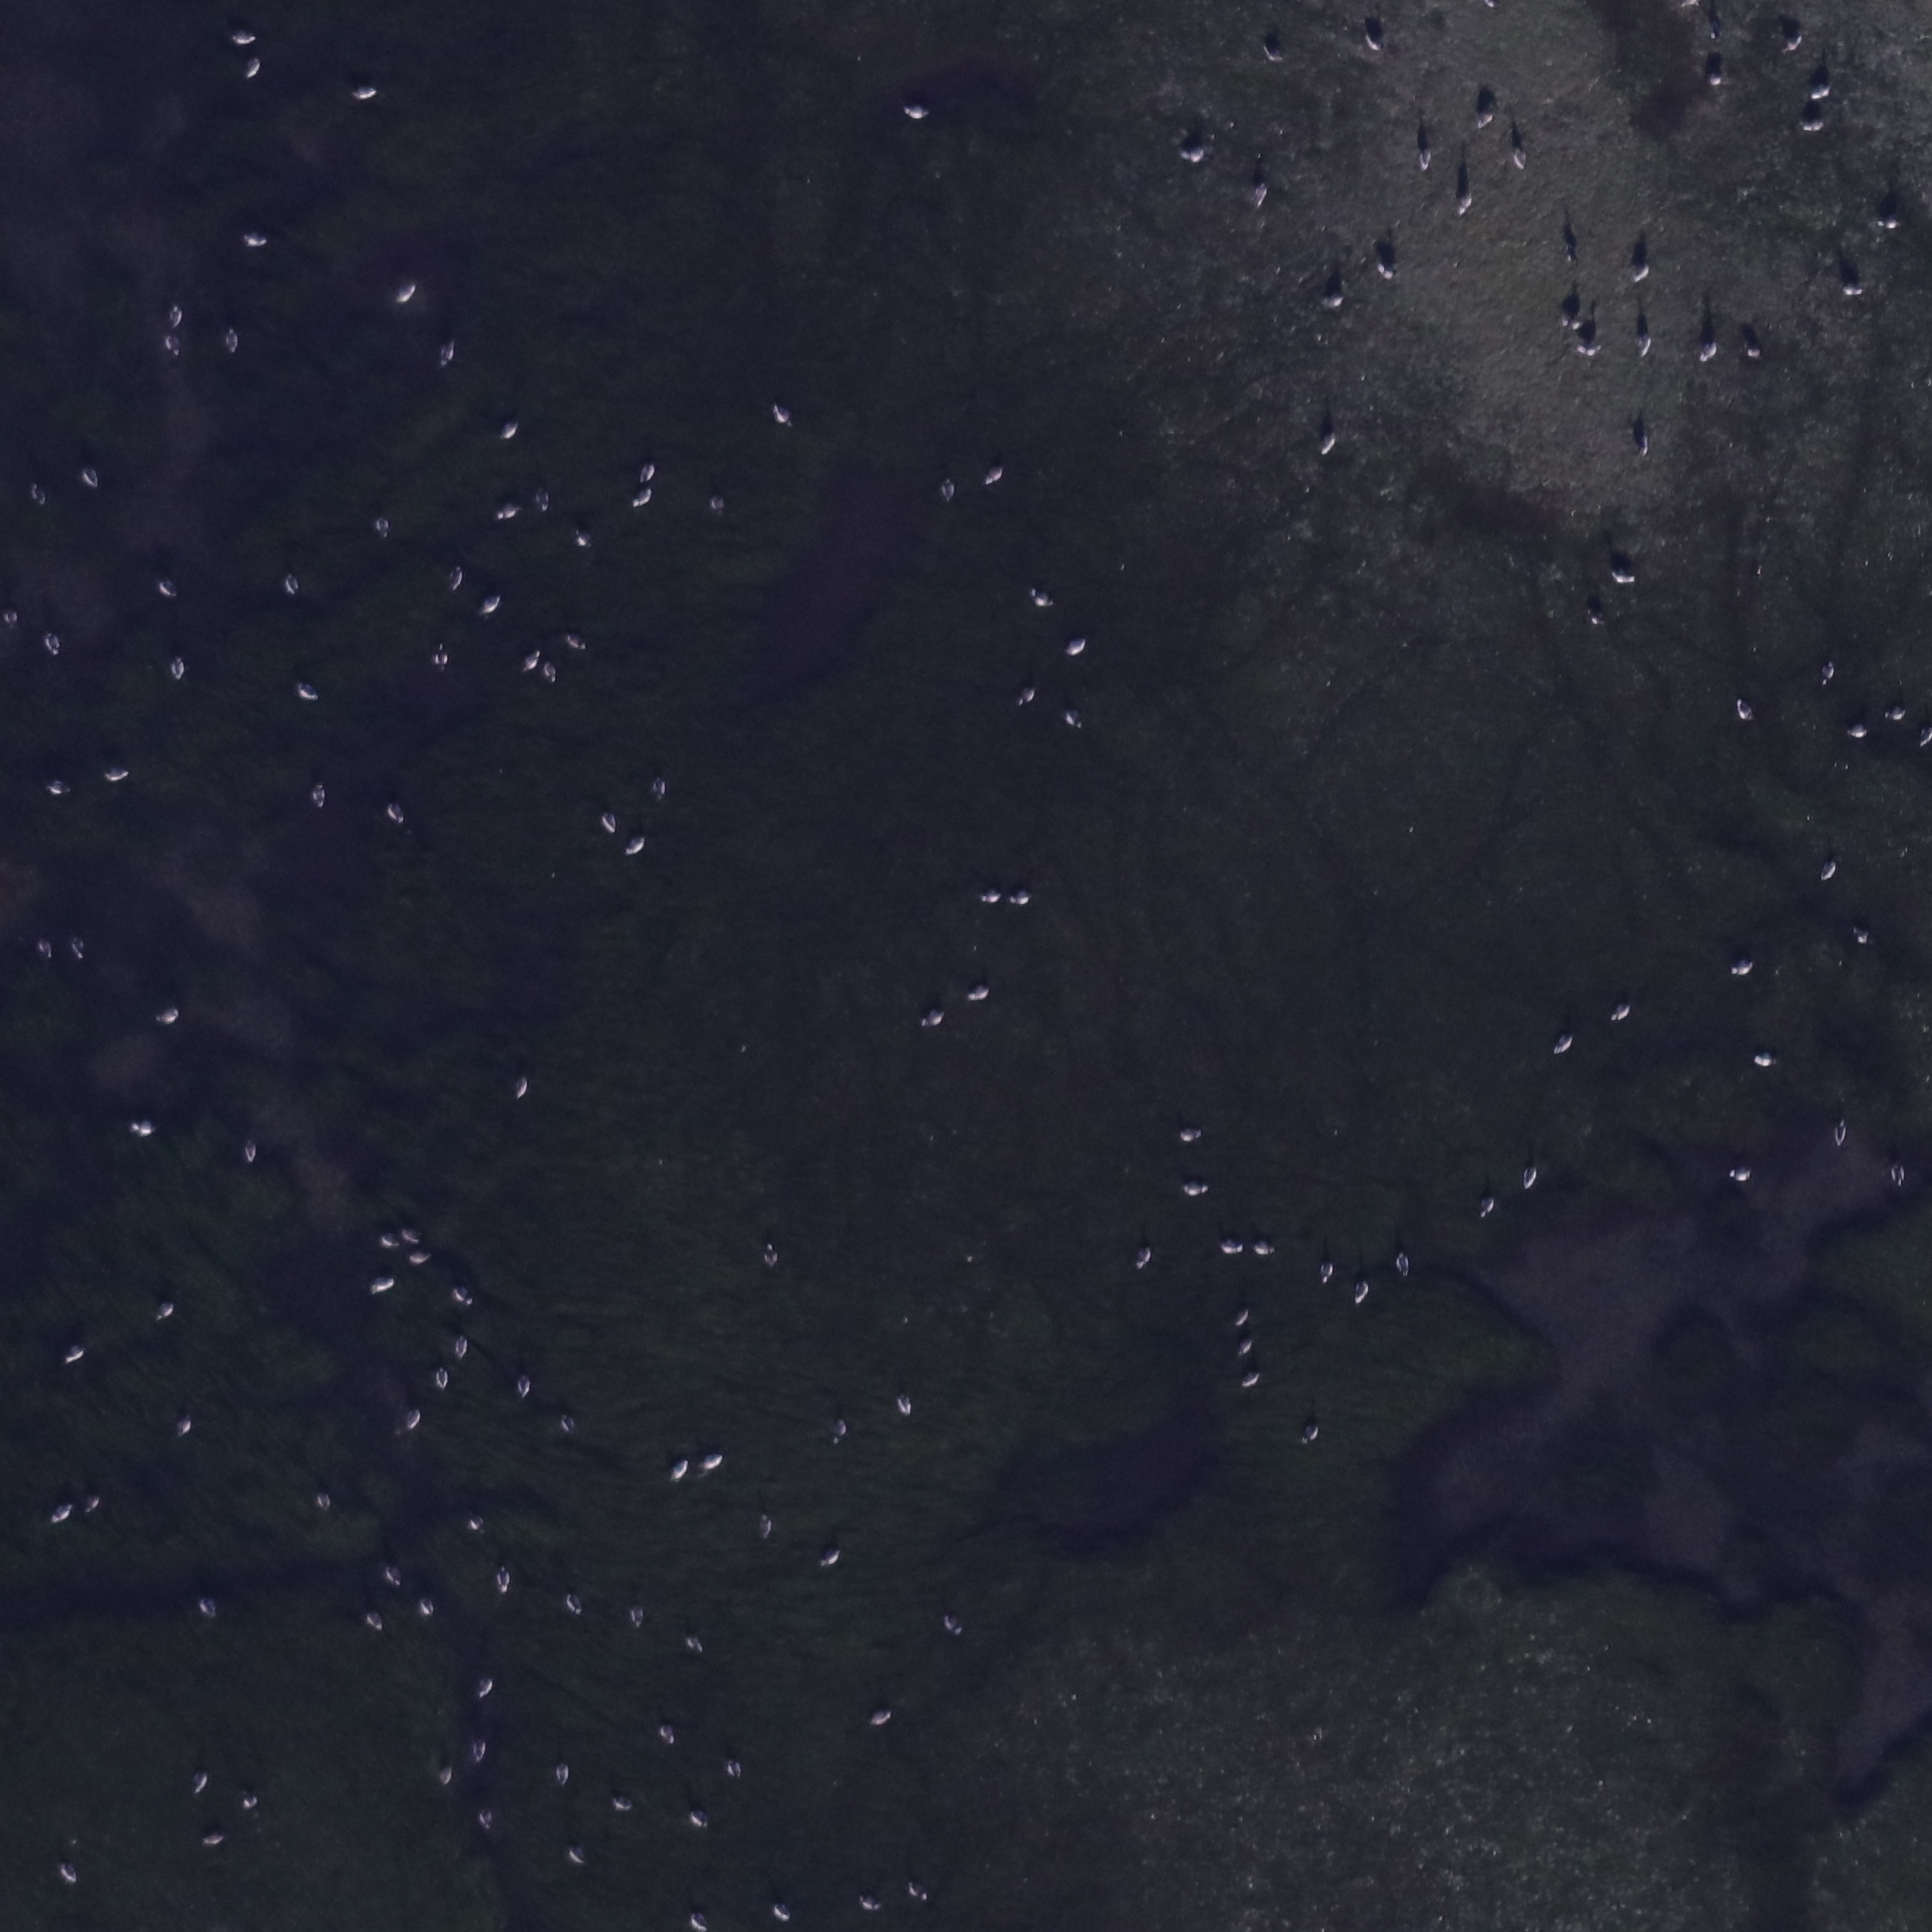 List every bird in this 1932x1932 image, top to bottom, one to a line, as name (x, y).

brant (1498, 5)
brant (1717, 24)
brant (252, 32)
brant (1792, 35)
brant (1373, 42)
brant (1277, 48)
brant (261, 71)
brant (1721, 75)
brant (1821, 88)
brant (366, 89)
brant (899, 106)
brant (1495, 117)
brant (1820, 123)
brant (1204, 148)
brant (1525, 158)
brant (1422, 160)
brant (1258, 196)
brant (1466, 198)
brant (1896, 223)
brant (268, 245)
brant (1577, 259)
brant (1640, 265)
brant (1389, 268)
brant (1857, 289)
brant (408, 291)
brant (1341, 296)
brant (179, 315)
brant (1577, 321)
brant (234, 337)
brant (181, 345)
brant (1602, 351)
brant (454, 353)
brant (1763, 353)
brant (1648, 355)
brant (1713, 359)
brant (778, 409)
brant (521, 433)
brant (1650, 440)
brant (1331, 446)
brant (656, 468)
brant (992, 475)
brant (84, 476)
brant (940, 483)
brant (645, 497)
brant (545, 499)
brant (510, 503)
brant (36, 505)
brant (714, 511)
brant (386, 524)
brant (575, 543)
brant (1628, 569)
brant (459, 578)
brant (170, 589)
brant (298, 590)
brant (1040, 599)
brant (12, 608)
brant (491, 612)
brant (1603, 616)
brant (48, 631)
brant (583, 640)
brant (1079, 640)
brant (524, 655)
brant (449, 661)
brant (183, 669)
brant (1834, 669)
brant (564, 672)
brant (309, 686)
brant (1027, 688)
brant (1750, 708)
brant (1894, 712)
brant (1080, 714)
brant (1852, 730)
brant (1927, 741)
brant (121, 776)
brant (53, 791)
brant (658, 793)
brant (316, 797)
brant (608, 807)
brant (395, 815)
brant (640, 844)
brant (1831, 863)
brant (993, 888)
brant (1025, 895)
brant (1865, 932)
brant (81, 947)
brant (46, 953)
brant (1747, 964)
brant (981, 991)
brant (1625, 1010)
brant (179, 1014)
brant (931, 1021)
brant (1569, 1031)
brant (1771, 1052)
brant (520, 1088)
brant (143, 1116)
brant (1199, 1129)
brant (1838, 1137)
brant (247, 1148)
brant (1741, 1169)
brant (1903, 1175)
brant (1529, 1179)
brant (1200, 1187)
brant (1477, 1215)
brant (415, 1234)
brant (387, 1238)
brant (1230, 1246)
brant (1267, 1250)
brant (766, 1253)
brant (1144, 1256)
brant (423, 1258)
brant (1402, 1259)
brant (1334, 1265)
brant (1359, 1283)
brant (387, 1294)
brant (464, 1295)
brant (164, 1304)
brant (1242, 1313)
brant (461, 1340)
brant (1246, 1346)
brant (68, 1367)
brant (446, 1372)
brant (1249, 1375)
brant (525, 1384)
brant (904, 1409)
brant (427, 1412)
brant (568, 1426)
brant (840, 1427)
brant (195, 1429)
brant (1312, 1431)
brant (716, 1459)
brant (683, 1470)
brant (317, 1496)
brant (99, 1501)
brant (65, 1517)
brant (473, 1522)
brant (770, 1532)
brant (837, 1558)
brant (393, 1572)
brant (509, 1577)
brant (580, 1600)
brant (430, 1609)
brant (211, 1614)
brant (639, 1617)
brant (375, 1628)
brant (952, 1628)
brant (692, 1642)
brant (487, 1689)
brant (879, 1717)
brant (670, 1736)
brant (480, 1753)
brant (741, 1765)
brant (568, 1770)
brant (203, 1772)
brant (437, 1779)
brant (254, 1799)
brant (627, 1802)
brant (704, 1814)
brant (483, 1815)
brant (212, 1836)
brant (575, 1854)
brant (72, 1867)
brant (925, 1889)
brant (870, 1895)
brant (777, 1904)
brant (695, 1918)